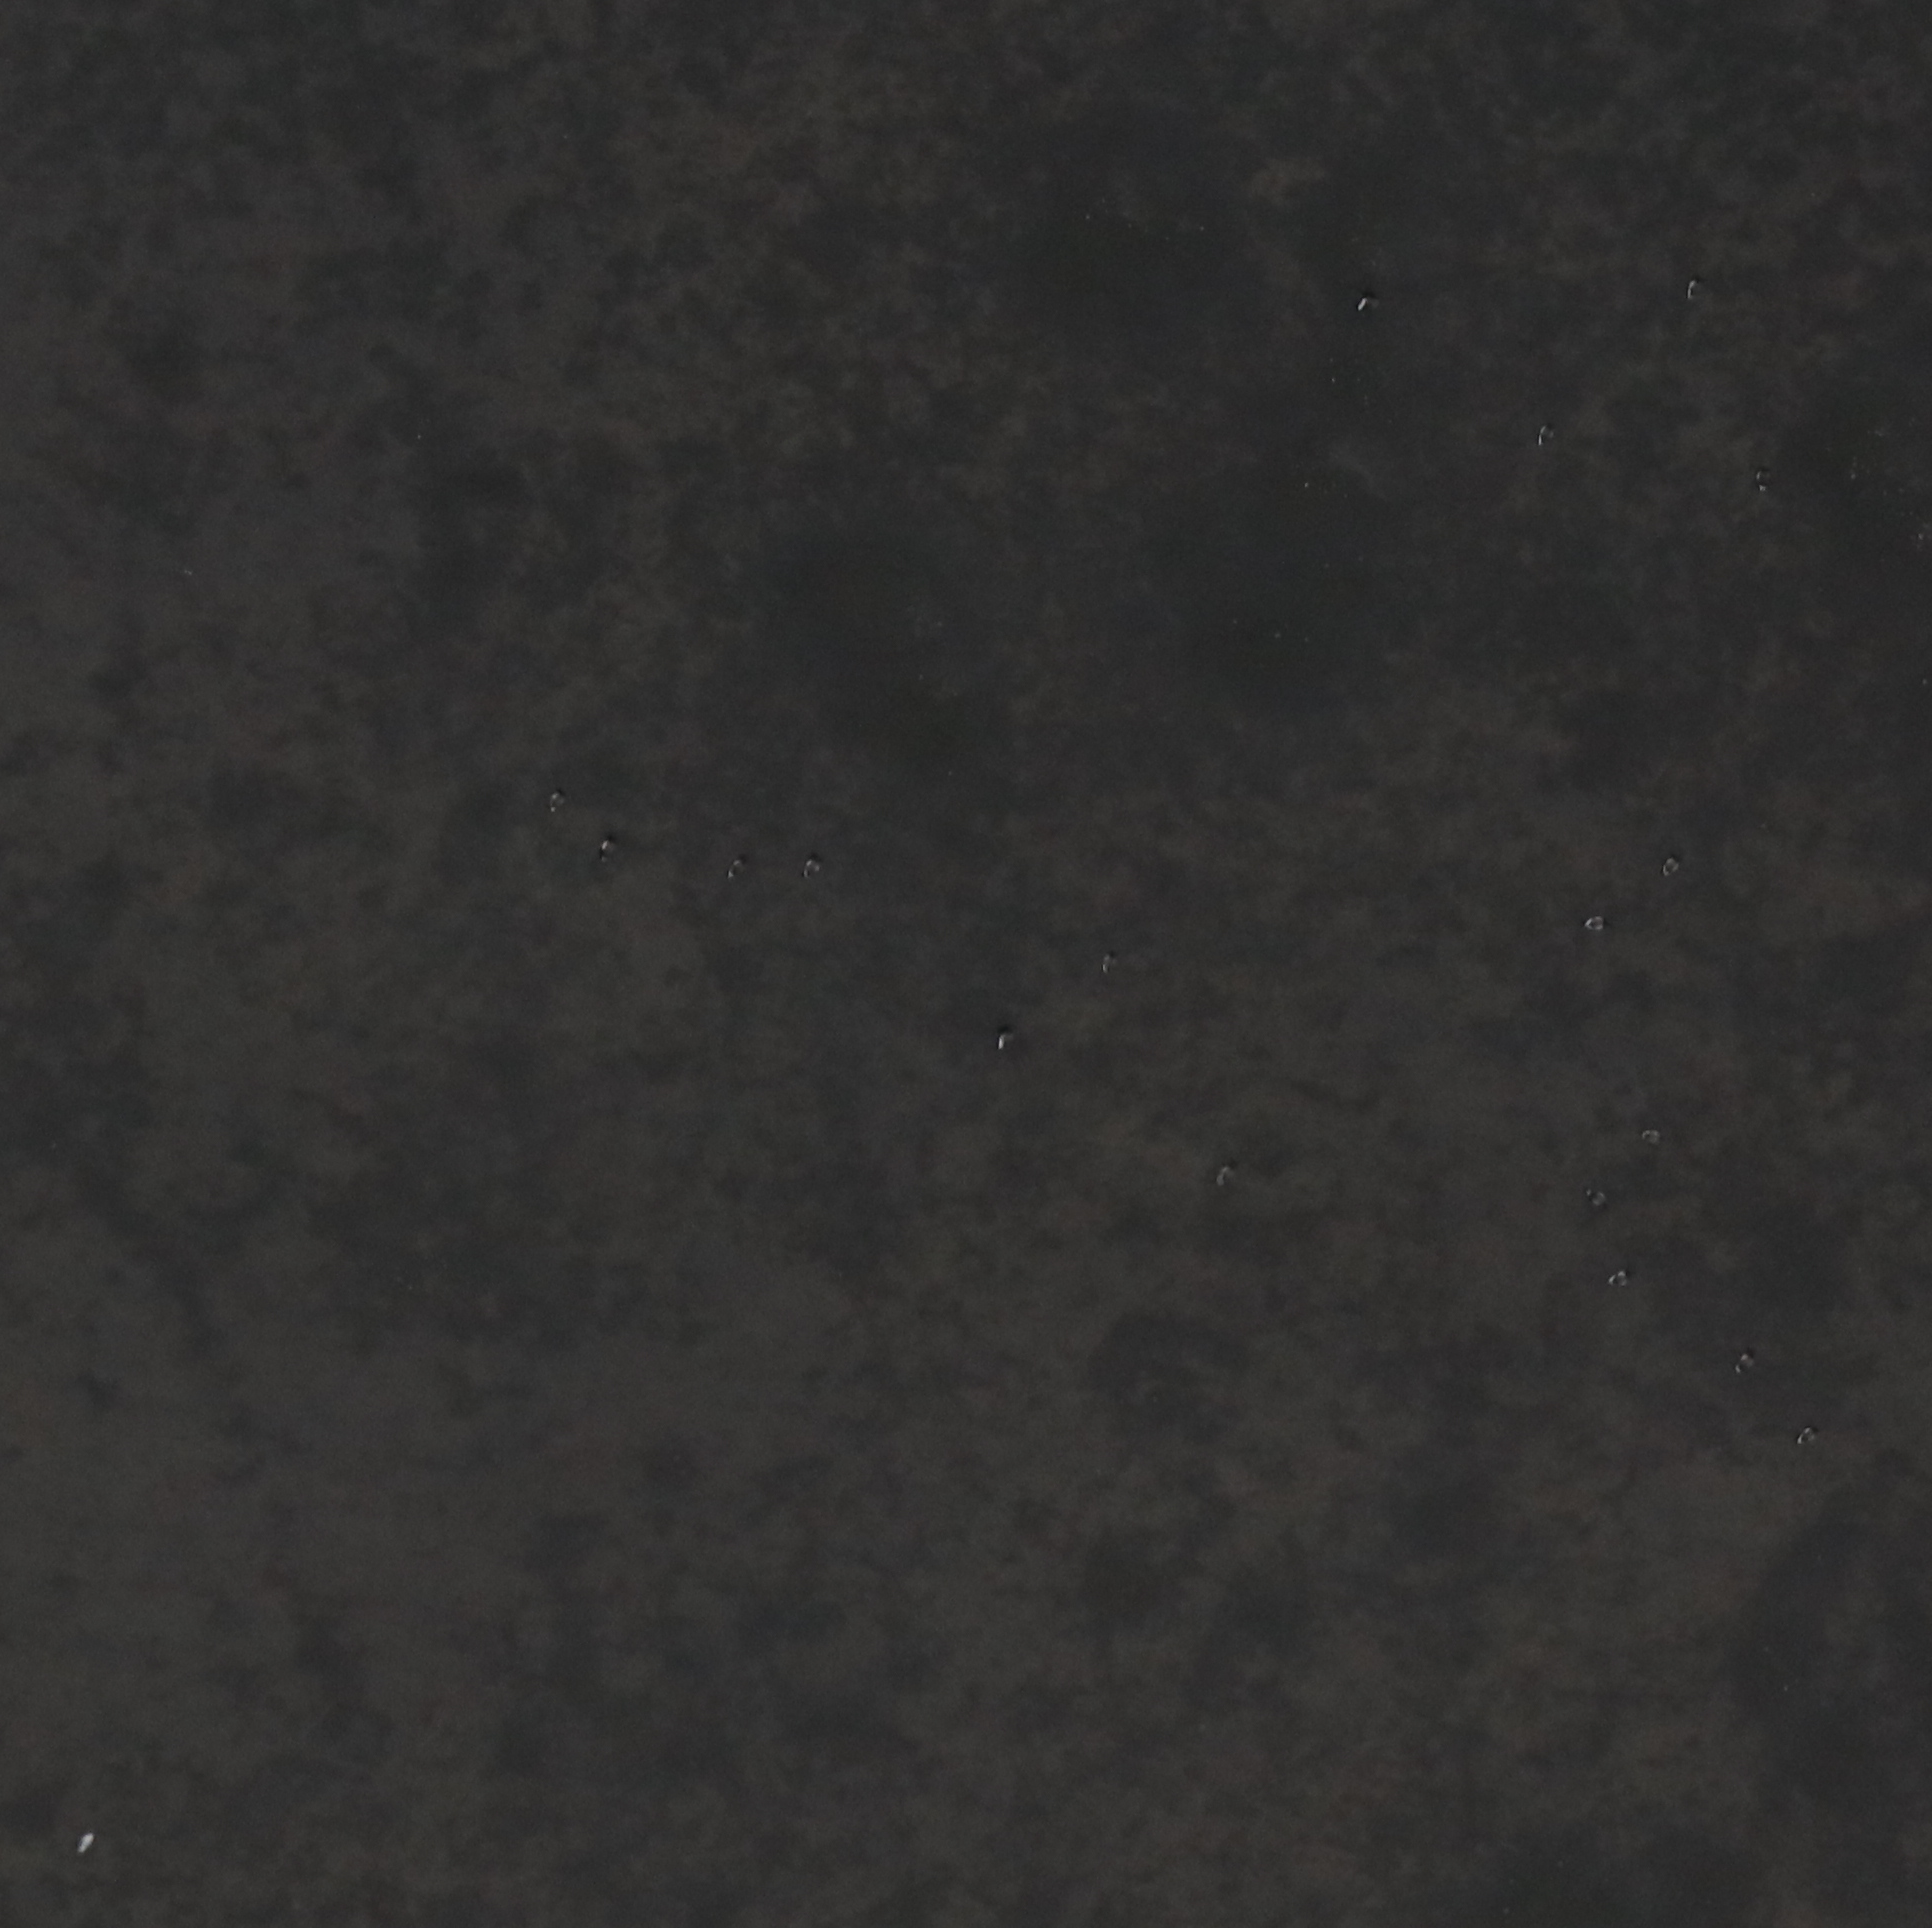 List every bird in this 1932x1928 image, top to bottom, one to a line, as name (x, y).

brant (1695, 289)
brant (1370, 308)
brant (1542, 432)
brant (1760, 474)
brant (553, 801)
brant (609, 845)
brant (1671, 866)
brant (743, 867)
brant (812, 867)
brant (1596, 924)
brant (1109, 969)
brant (1006, 1034)
brant (1656, 1134)
brant (1228, 1175)
brant (1594, 1203)
brant (1621, 1279)
brant (1745, 1357)
brant (1809, 1434)
gull (83, 1840)